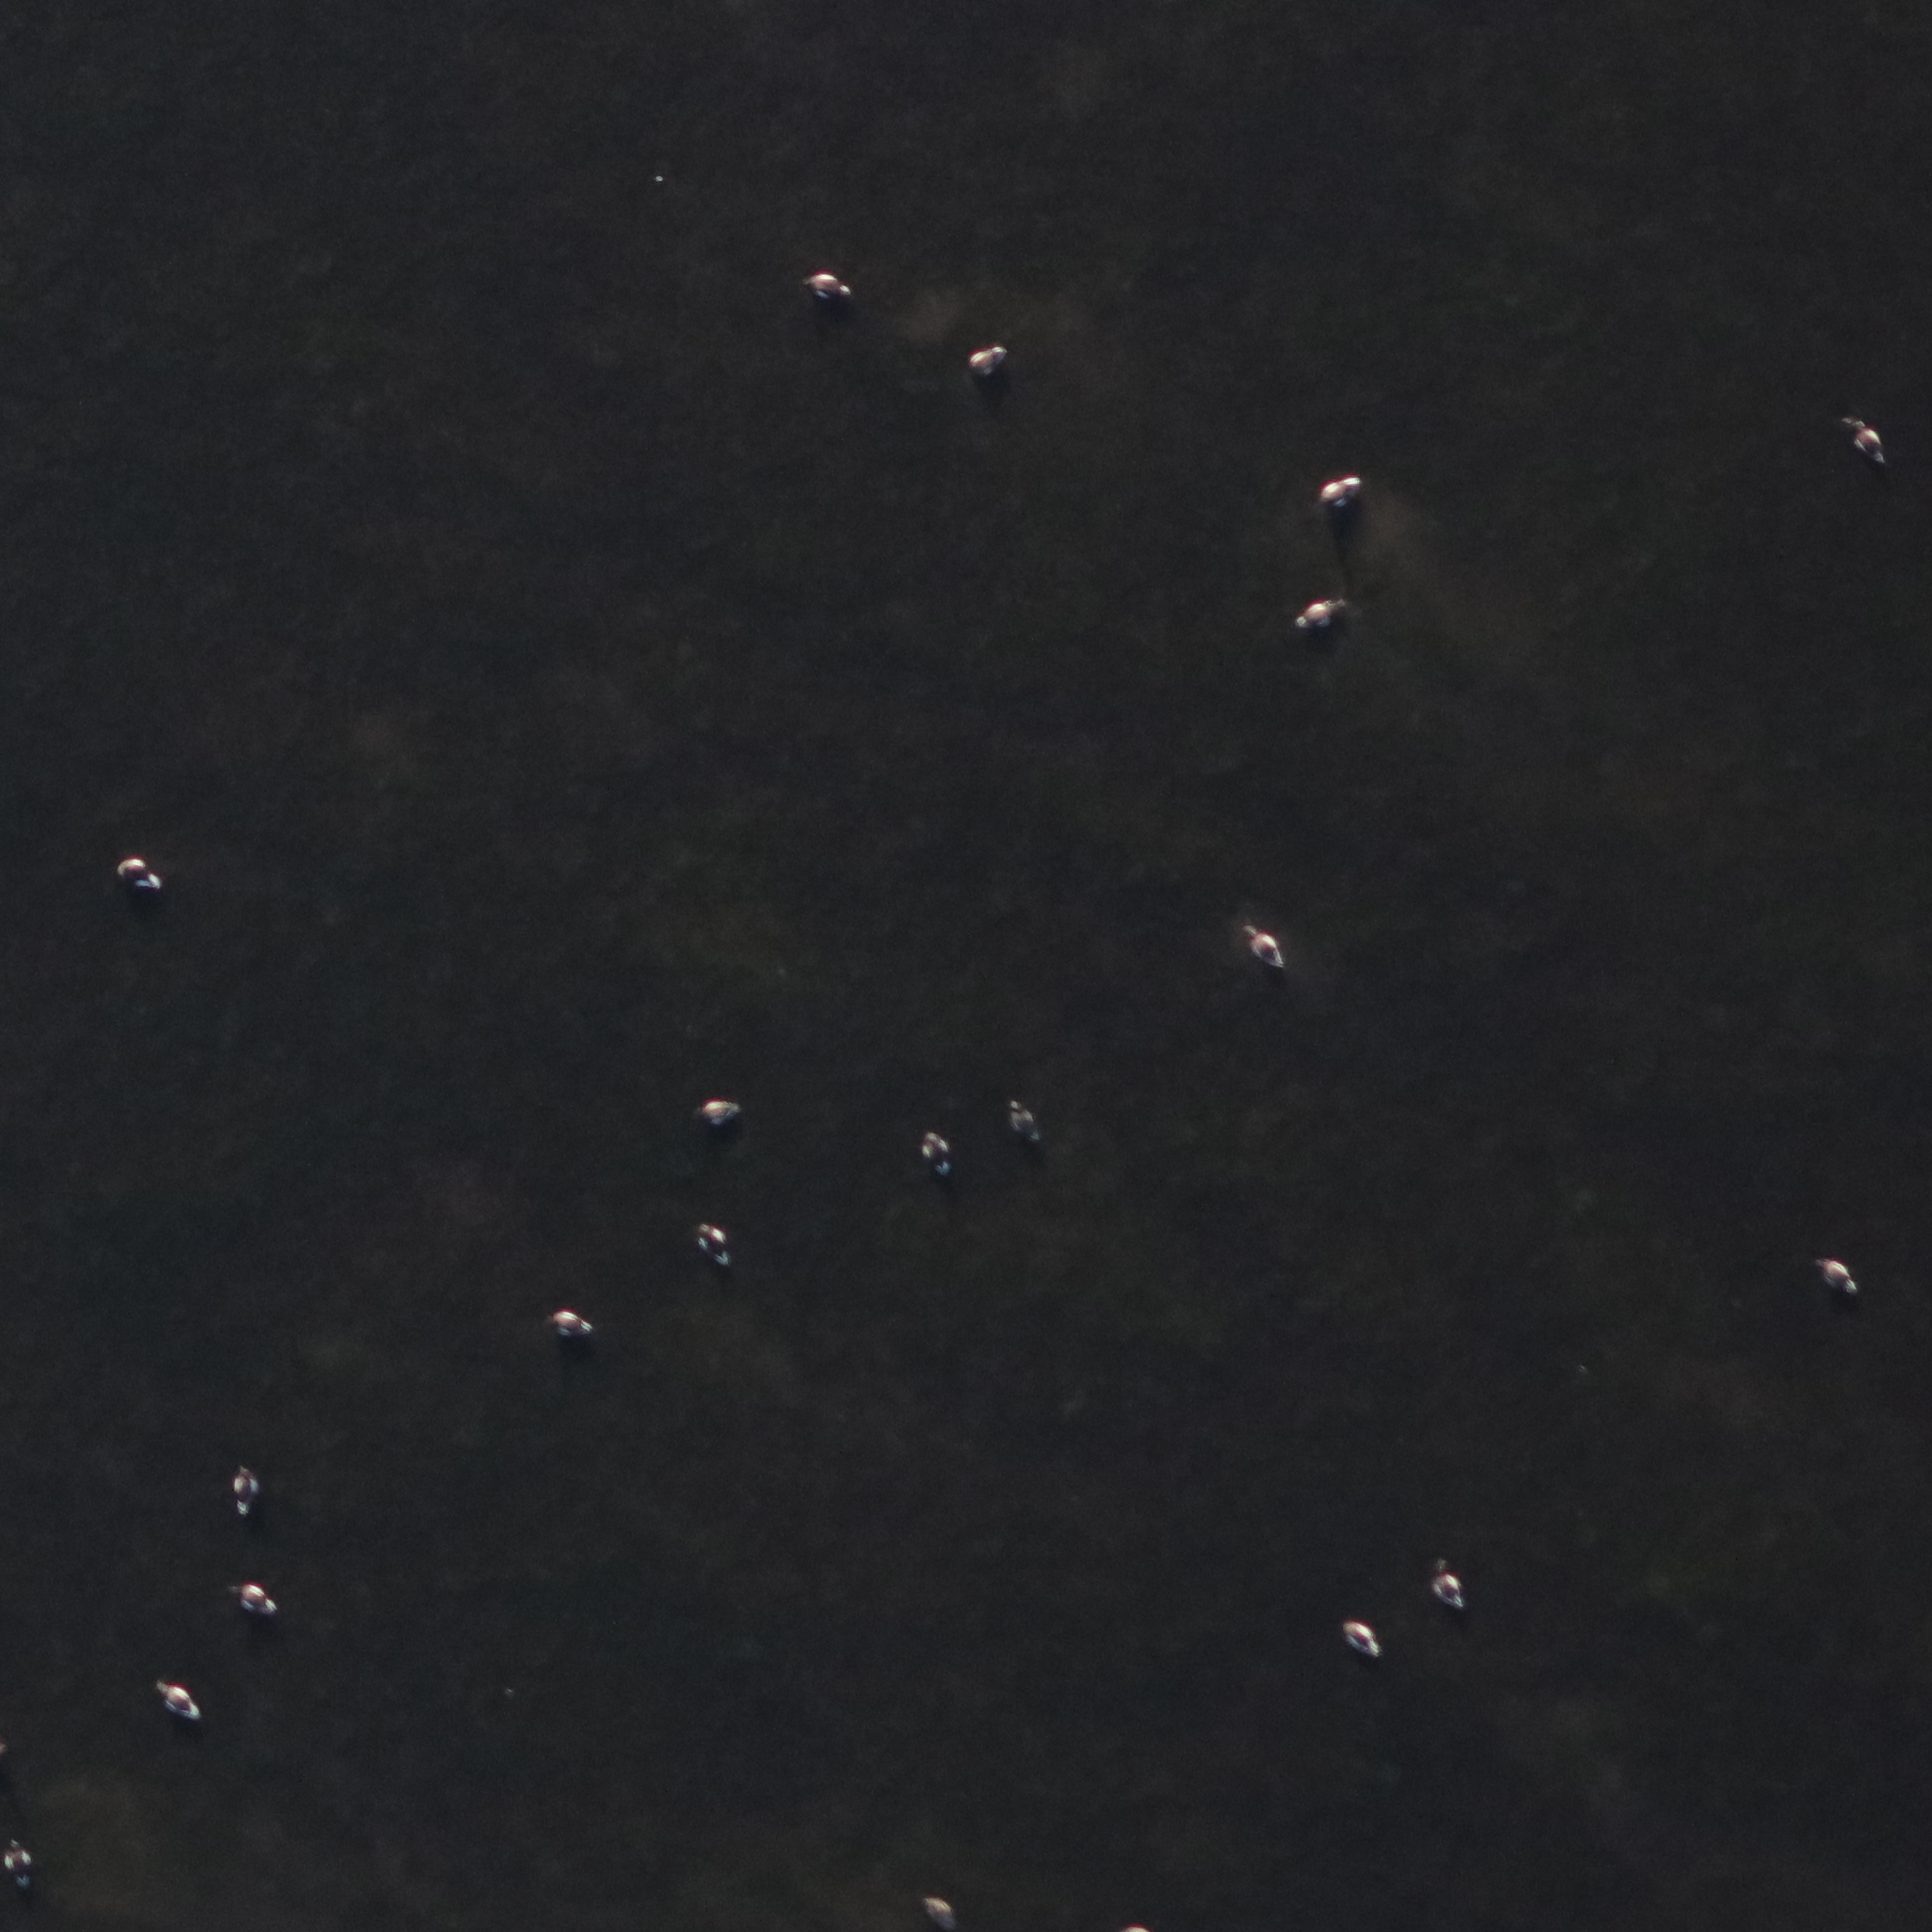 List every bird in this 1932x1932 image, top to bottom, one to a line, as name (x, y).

brant (826, 287)
brant (984, 362)
brant (1865, 440)
brant (1338, 493)
brant (1317, 616)
brant (134, 871)
brant (1265, 948)
brant (716, 1113)
brant (1020, 1122)
brant (933, 1151)
brant (713, 1243)
brant (1836, 1277)
brant (569, 1326)
brant (245, 1488)
brant (1447, 1587)
brant (252, 1600)
brant (1364, 1639)
brant (180, 1702)
brant (17, 1861)
brant (939, 1913)